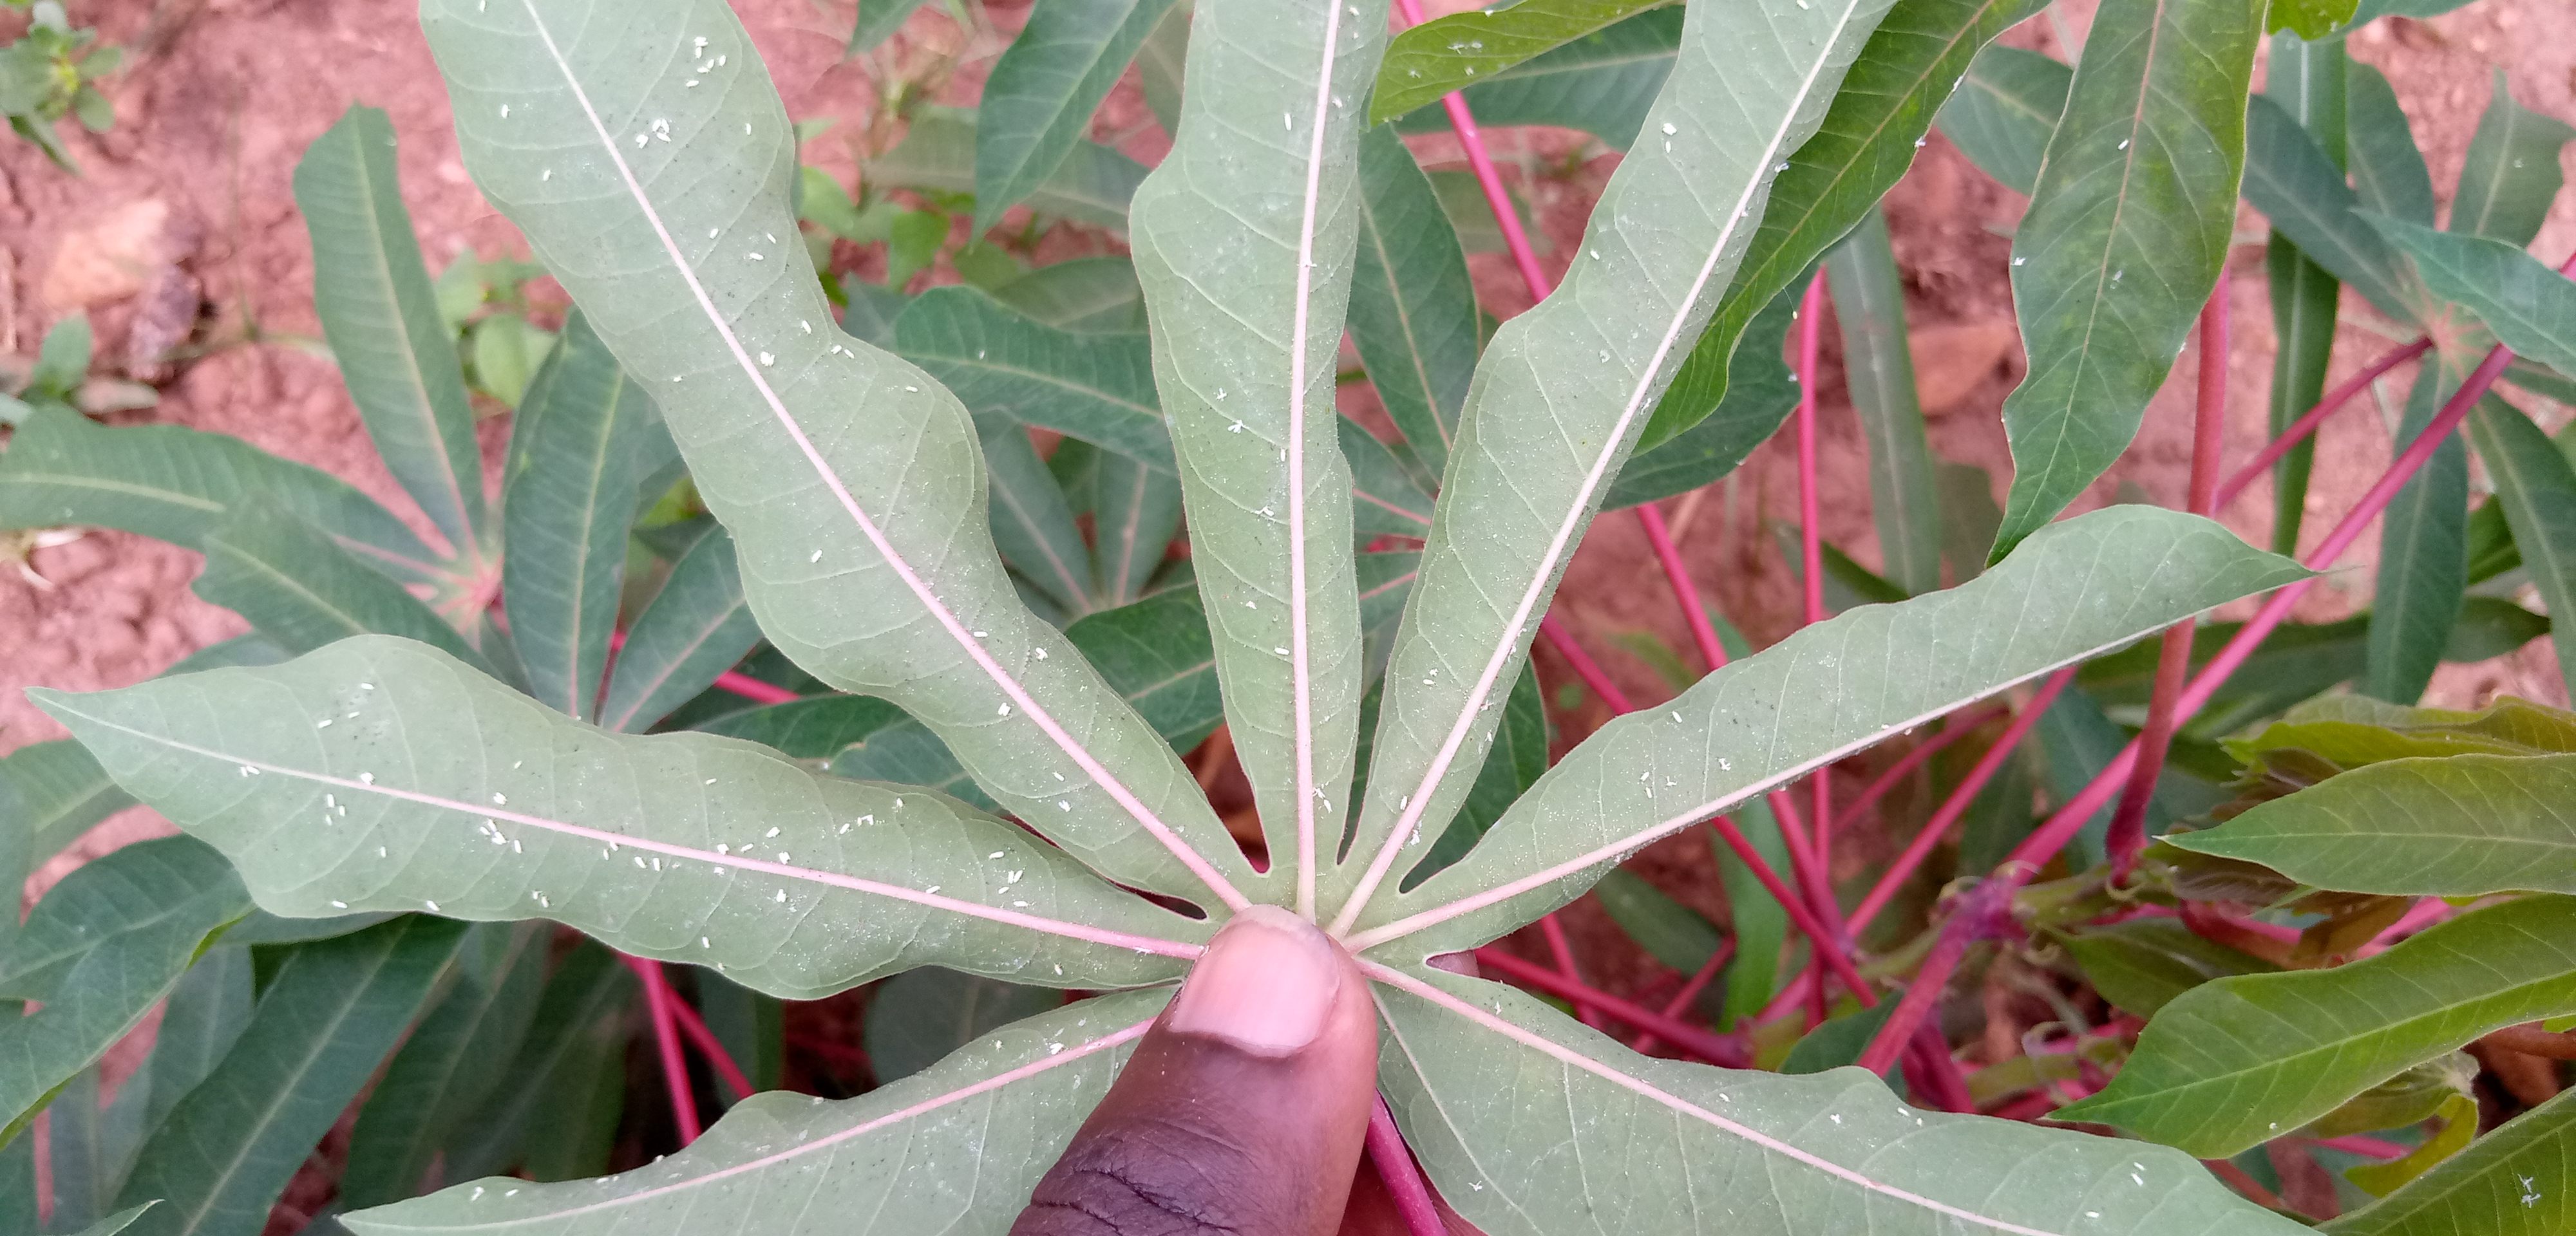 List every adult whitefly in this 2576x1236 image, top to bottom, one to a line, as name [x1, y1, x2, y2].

whitefly [465, 1, 493, 28]
whitefly [1791, 1, 1819, 33]
whitefly [680, 23, 717, 63]
whitefly [688, 50, 734, 84]
whitefly [684, 66, 719, 98]
whitefly [1327, 84, 1354, 115]
whitefly [491, 97, 514, 131]
whitefly [1269, 100, 1307, 140]
whitefly [643, 104, 677, 150]
whitefly [1657, 111, 1685, 147]
whitefly [641, 113, 677, 144]
whitefly [737, 116, 768, 139]
whitefly [629, 124, 656, 169]
whitefly [1647, 127, 1680, 173]
whitefly [538, 163, 565, 196]
whitefly [706, 218, 732, 247]
whitefly [761, 219, 784, 252]
whitefly [744, 238, 779, 269]
whitefly [1591, 240, 1622, 265]
whitefly [797, 310, 823, 342]
whitefly [824, 335, 856, 371]
whitefly [758, 341, 791, 380]
whitefly [827, 342, 863, 371]
whitefly [752, 342, 793, 375]
whitefly [663, 369, 700, 393]
whitefly [900, 372, 923, 402]
whitefly [1226, 418, 1264, 451]
whitefly [1269, 438, 1305, 462]
whitefly [800, 534, 840, 568]
whitefly [1238, 591, 1265, 615]
whitefly [966, 618, 996, 651]
whitefly [1033, 635, 1056, 669]
whitefly [1262, 644, 1301, 665]
whitefly [1414, 652, 1448, 693]
whitefly [349, 674, 381, 694]
whitefly [985, 691, 1029, 729]
whitefly [348, 702, 376, 727]
whitefly [1664, 702, 1692, 729]
whitefly [310, 707, 343, 731]
whitefly [233, 751, 270, 787]
whitefly [1042, 753, 1074, 790]
whitefly [501, 754, 531, 775]
whitefly [1627, 754, 1657, 785]
whitefly [240, 758, 268, 781]
whitefly [352, 761, 386, 796]
whitefly [1631, 771, 1666, 798]
whitefly [478, 778, 515, 818]
whitefly [316, 781, 348, 804]
whitefly [889, 783, 916, 816]
whitefly [1308, 787, 1345, 823]
whitefly [330, 790, 361, 819]
whitefly [1308, 790, 1342, 818]
whitefly [1394, 791, 1430, 811]
whitefly [1042, 797, 1088, 829]
whitefly [316, 803, 352, 832]
whitefly [851, 804, 880, 839]
whitefly [831, 809, 856, 847]
whitefly [469, 814, 513, 857]
whitefly [766, 814, 793, 845]
whitefly [465, 817, 511, 852]
whitefly [974, 827, 1010, 864]
whitefly [513, 829, 540, 867]
whitefly [708, 830, 737, 860]
whitefly [744, 832, 764, 864]
whitefly [600, 834, 630, 865]
whitefly [372, 836, 401, 867]
whitefly [620, 844, 652, 877]
whitefly [772, 847, 800, 874]
whitefly [651, 848, 684, 877]
whitefly [1002, 852, 1028, 891]
whitefly [704, 856, 735, 888]
whitefly [987, 874, 1013, 906]
whitefly [524, 878, 562, 913]
whitefly [906, 878, 949, 908]
whitefly [767, 883, 791, 910]
whitefly [531, 884, 561, 920]
whitefly [1005, 886, 1036, 919]
whitefly [424, 890, 453, 919]
whitefly [328, 894, 362, 920]
whitefly [696, 927, 727, 953]
whitefly [713, 950, 739, 977]
whitefly [1043, 963, 1077, 990]
whitefly [1045, 1037, 1074, 1064]
whitefly [1716, 1081, 1750, 1114]
whitefly [1889, 1096, 1919, 1132]
whitefly [1828, 1100, 1859, 1128]
whitefly [1902, 1106, 1944, 1147]
whitefly [2134, 1150, 2155, 1182]
whitefly [2126, 1157, 2151, 1200]
whitefly [1457, 1167, 1497, 1200]
whitefly [465, 1182, 495, 1208]
whitefly [495, 1184, 527, 1208]
whitefly [2076, 1203, 2107, 1229]